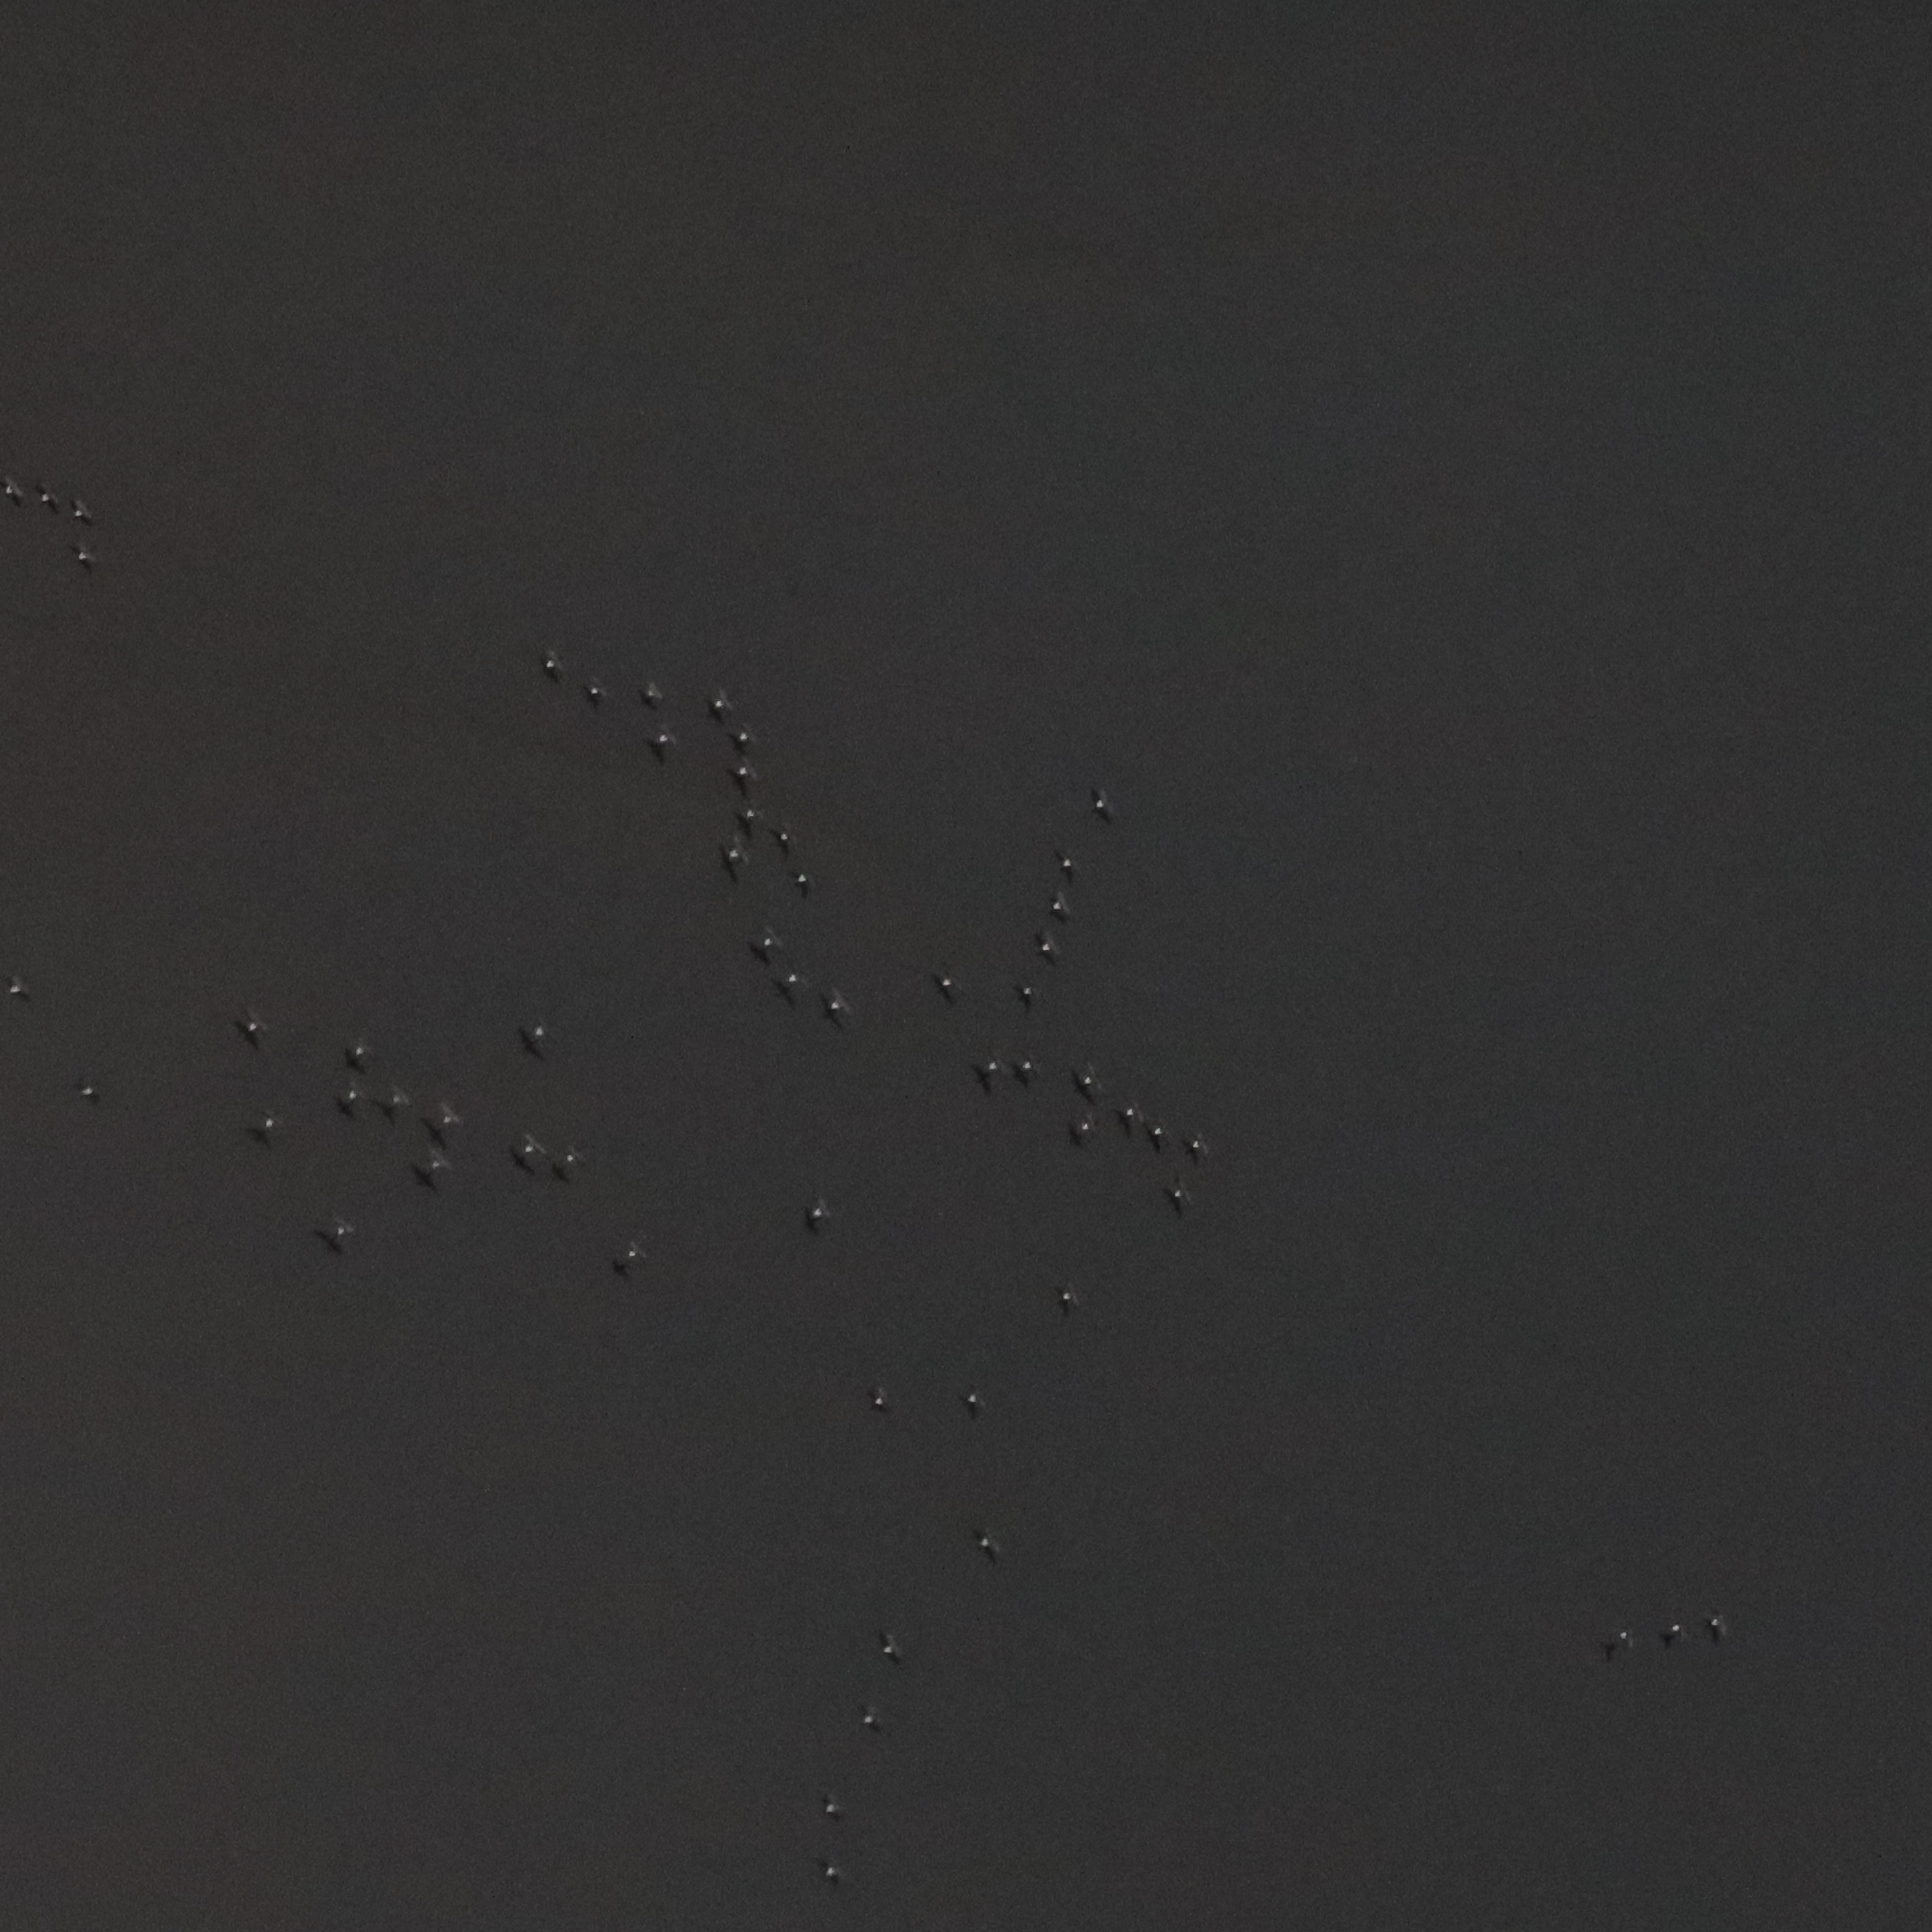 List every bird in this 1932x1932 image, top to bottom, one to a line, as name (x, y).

brant (23, 488)
brant (54, 495)
brant (84, 508)
brant (88, 549)
brant (552, 664)
brant (599, 688)
brant (655, 693)
brant (720, 697)
brant (750, 731)
brant (665, 738)
brant (750, 768)
brant (1112, 799)
brant (753, 810)
brant (793, 829)
brant (742, 852)
brant (1066, 852)
brant (808, 885)
brant (1063, 892)
brant (768, 926)
brant (1052, 933)
brant (798, 977)
brant (13, 984)
brant (959, 988)
brant (1032, 989)
brant (845, 1009)
brant (542, 1023)
brant (265, 1032)
brant (356, 1042)
brant (988, 1062)
brant (1032, 1065)
brant (1090, 1071)
brant (89, 1077)
brant (396, 1093)
brant (353, 1094)
brant (450, 1111)
brant (1126, 1111)
brant (1080, 1127)
brant (276, 1131)
brant (1171, 1135)
brant (525, 1142)
brant (581, 1151)
brant (1210, 1154)
brant (432, 1163)
brant (1178, 1192)
brant (814, 1214)
brant (345, 1225)
brant (644, 1261)
brant (1077, 1292)
brant (876, 1398)
brant (982, 1403)
brant (992, 1538)
brant (1721, 1623)
brant (1624, 1635)
brant (1691, 1636)
brant (883, 1645)
brant (879, 1712)
brant (827, 1795)
brant (831, 1864)